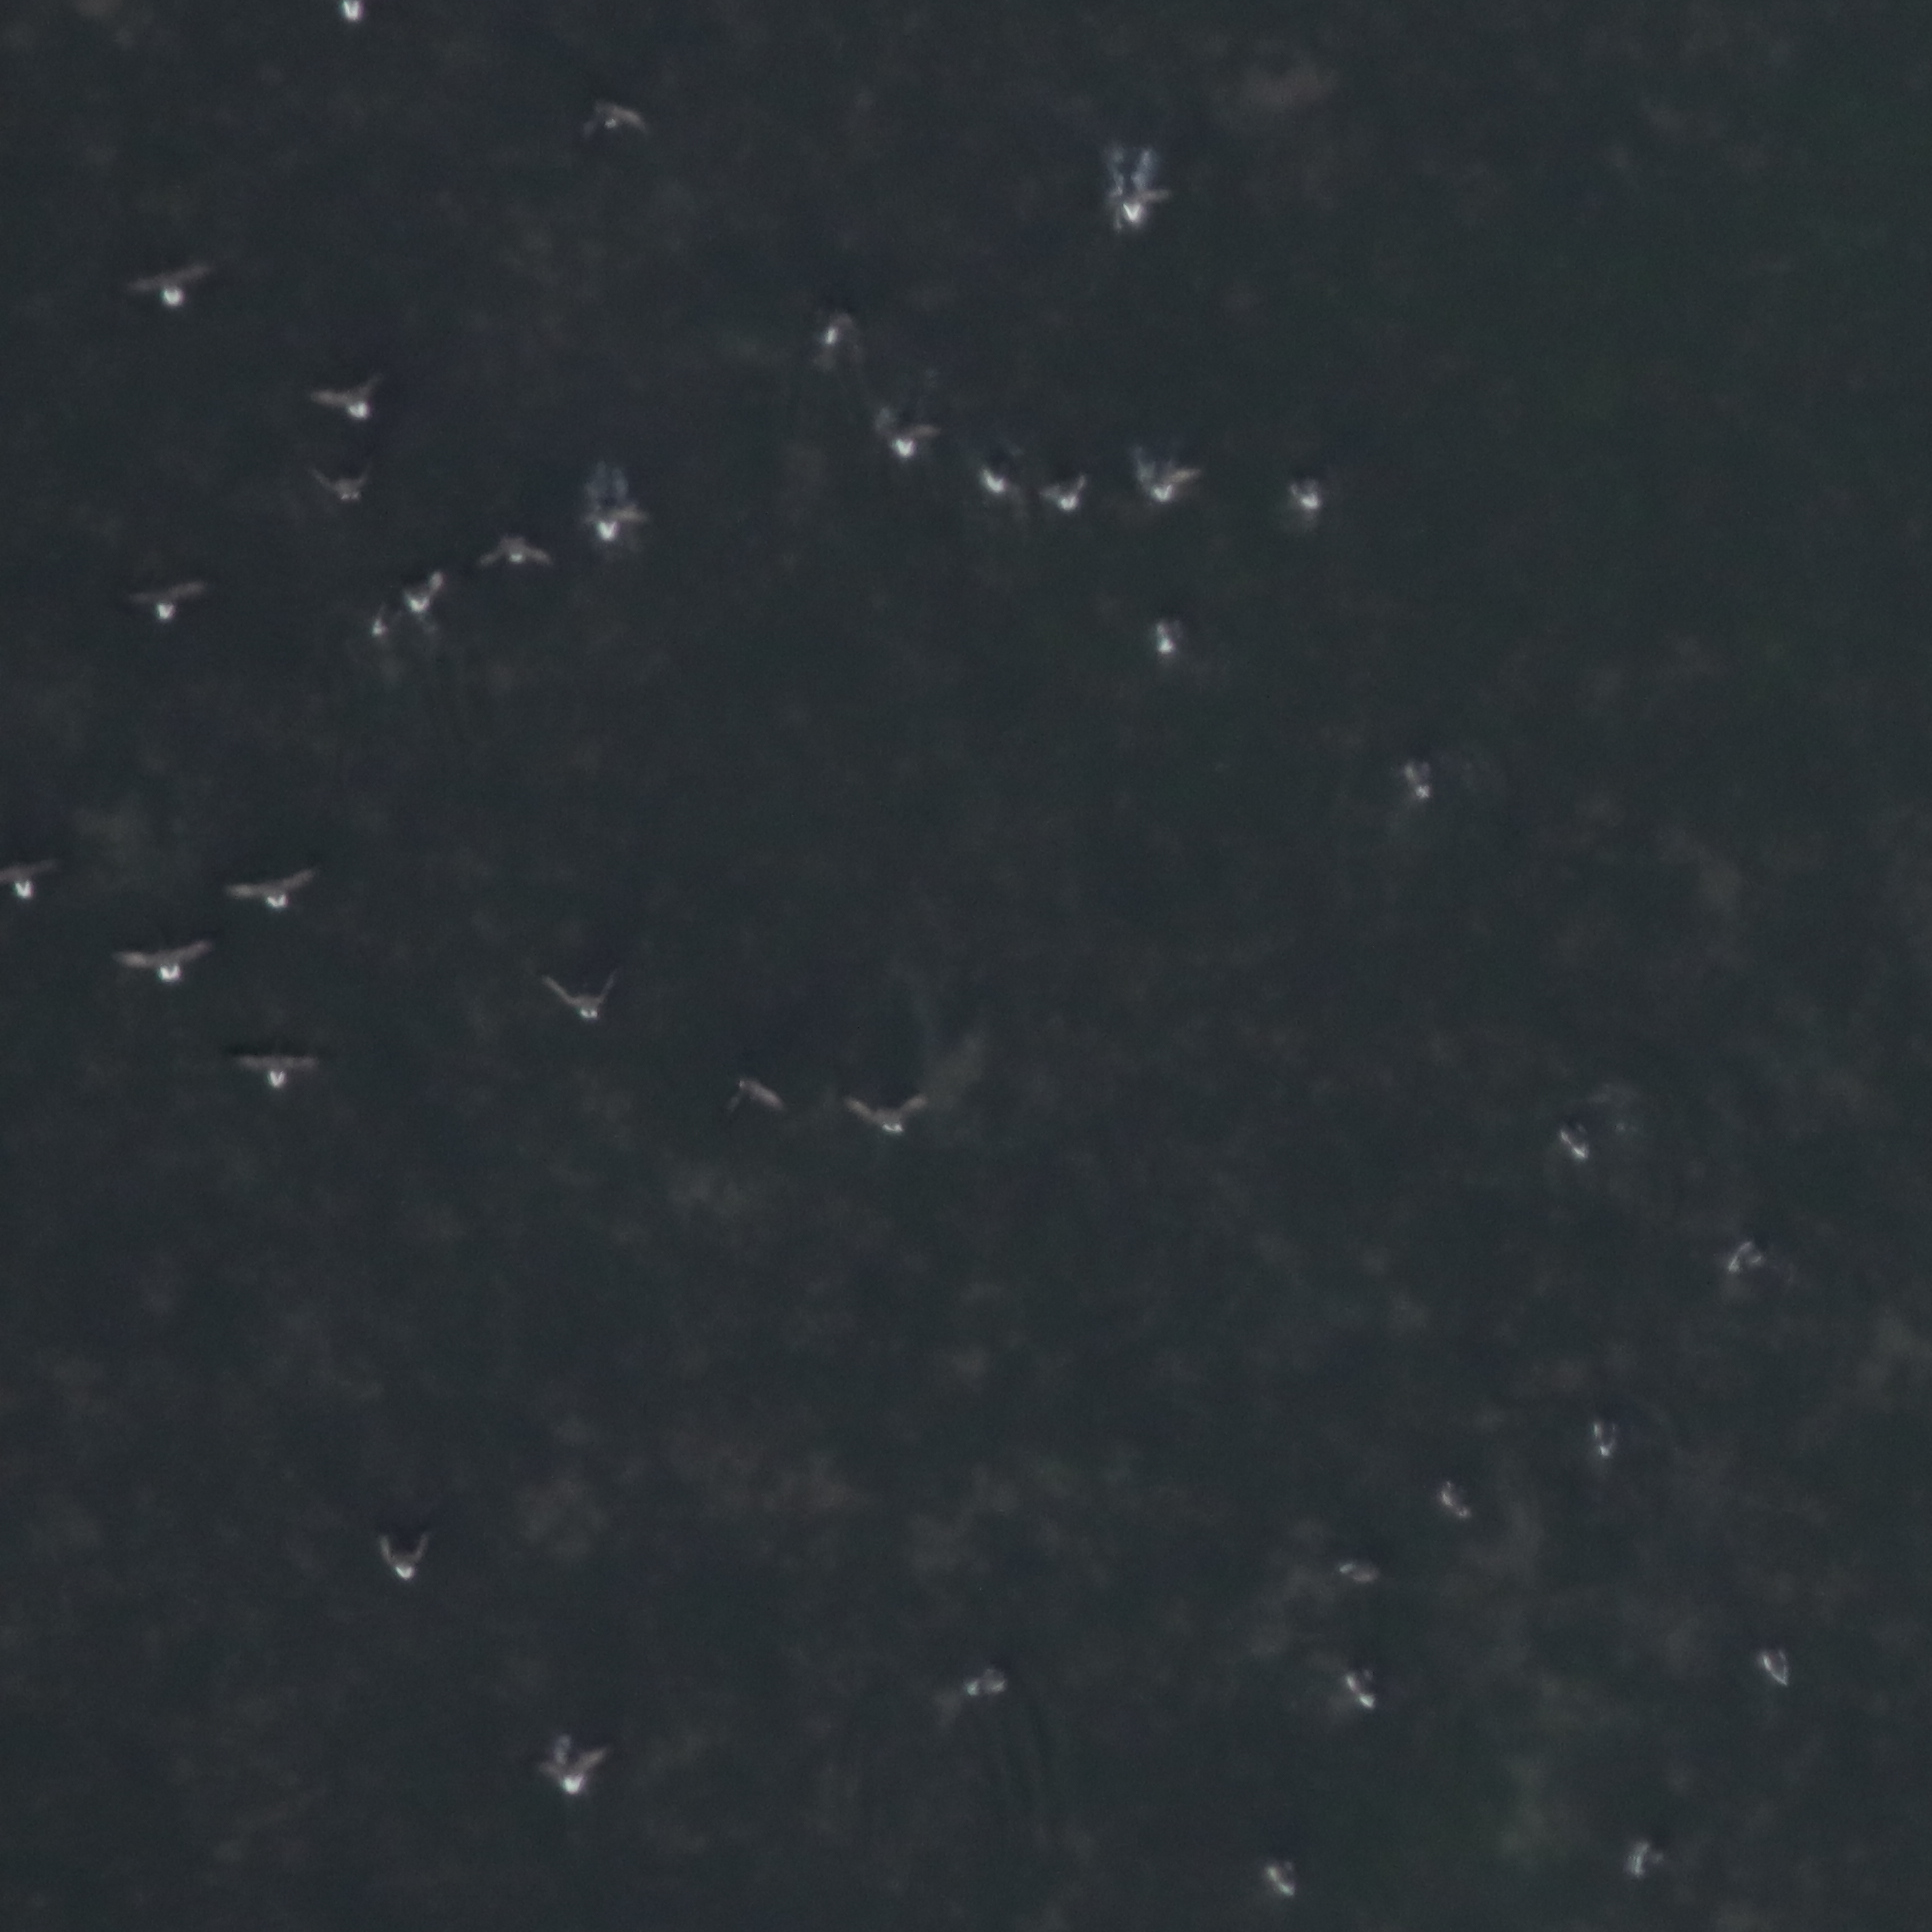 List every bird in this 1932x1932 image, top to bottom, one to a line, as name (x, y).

brant (609, 116)
brant (1130, 200)
brant (170, 282)
brant (831, 321)
brant (354, 404)
brant (908, 433)
brant (999, 472)
brant (1162, 475)
brant (346, 489)
brant (1304, 489)
brant (1070, 493)
brant (609, 517)
brant (509, 549)
brant (414, 586)
brant (162, 598)
brant (381, 620)
brant (1170, 628)
brant (1414, 771)
brant (19, 877)
brant (276, 892)
brant (166, 961)
brant (586, 1003)
brant (278, 1065)
brant (746, 1087)
brant (892, 1117)
brant (1579, 1134)
brant (1746, 1259)
brant (1606, 1433)
brant (1454, 1498)
brant (401, 1558)
brant (1359, 1569)
brant (1772, 1662)
brant (987, 1682)
brant (1359, 1685)
brant (575, 1766)
brant (1645, 1858)
brant (1283, 1871)